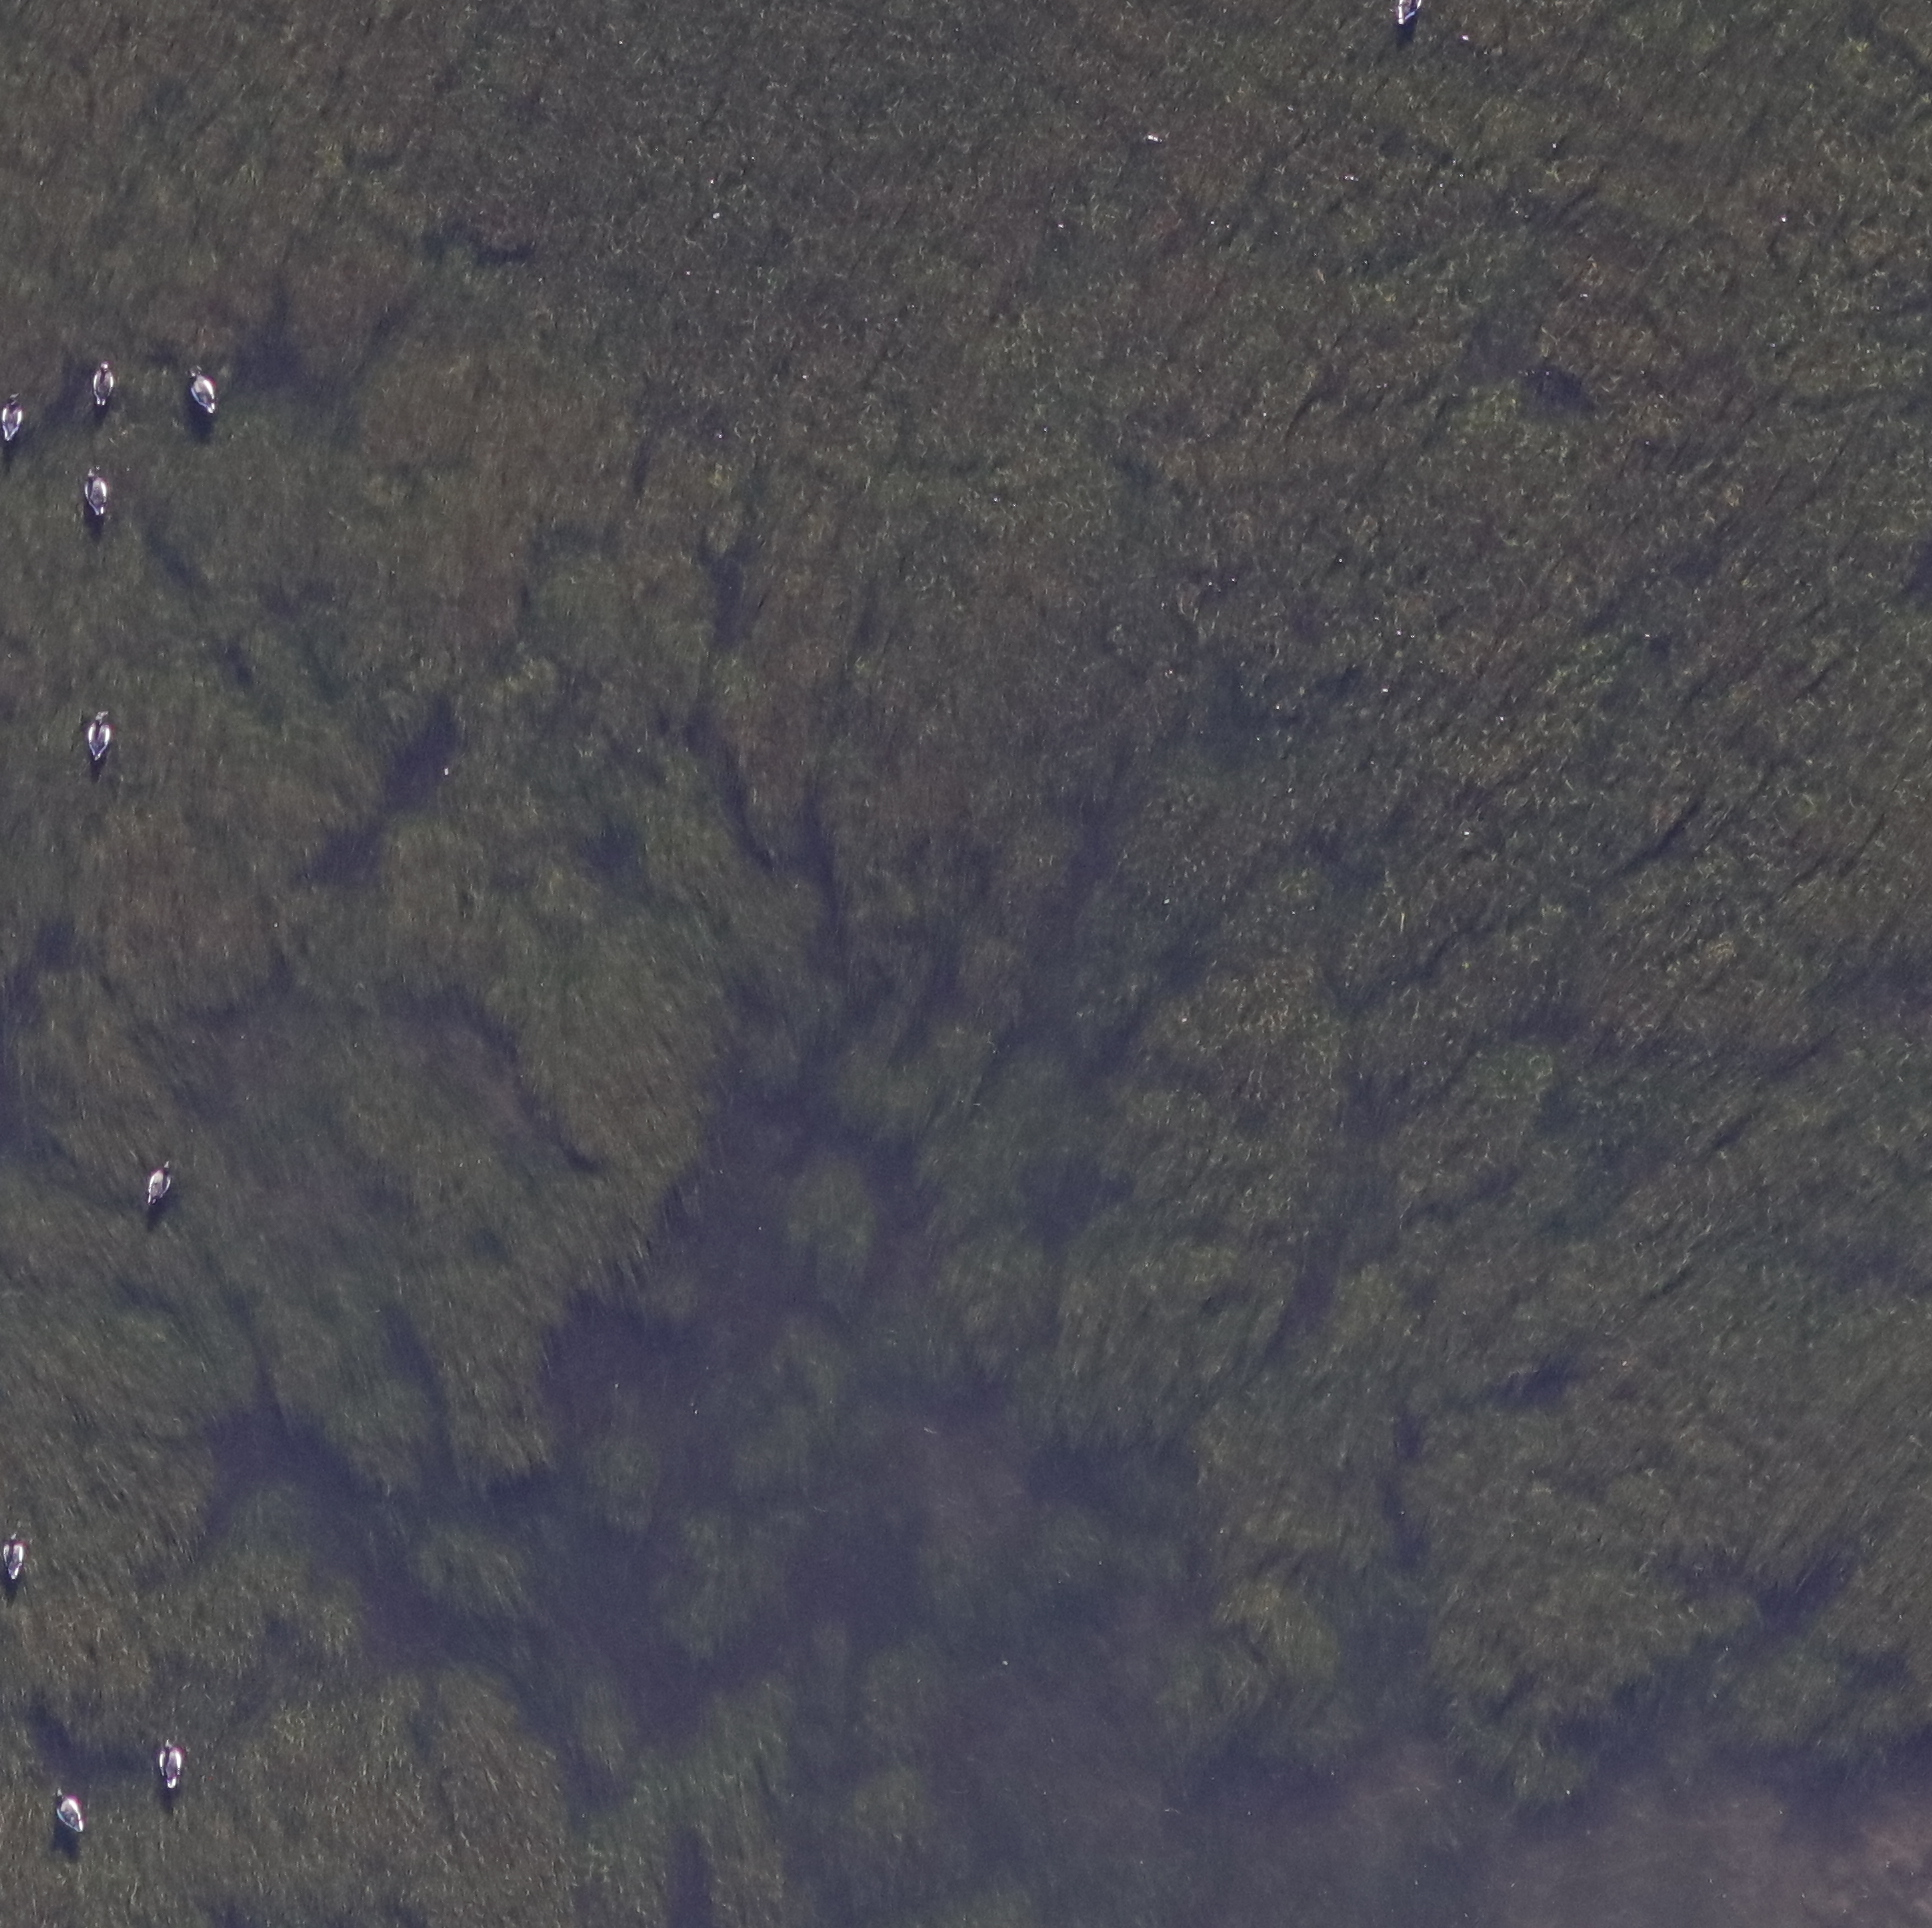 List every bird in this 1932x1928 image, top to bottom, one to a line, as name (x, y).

brant (1409, 3)
brant (102, 386)
brant (203, 389)
brant (11, 419)
brant (95, 492)
brant (98, 740)
brant (158, 1184)
brant (13, 1560)
brant (171, 1764)
brant (69, 1813)